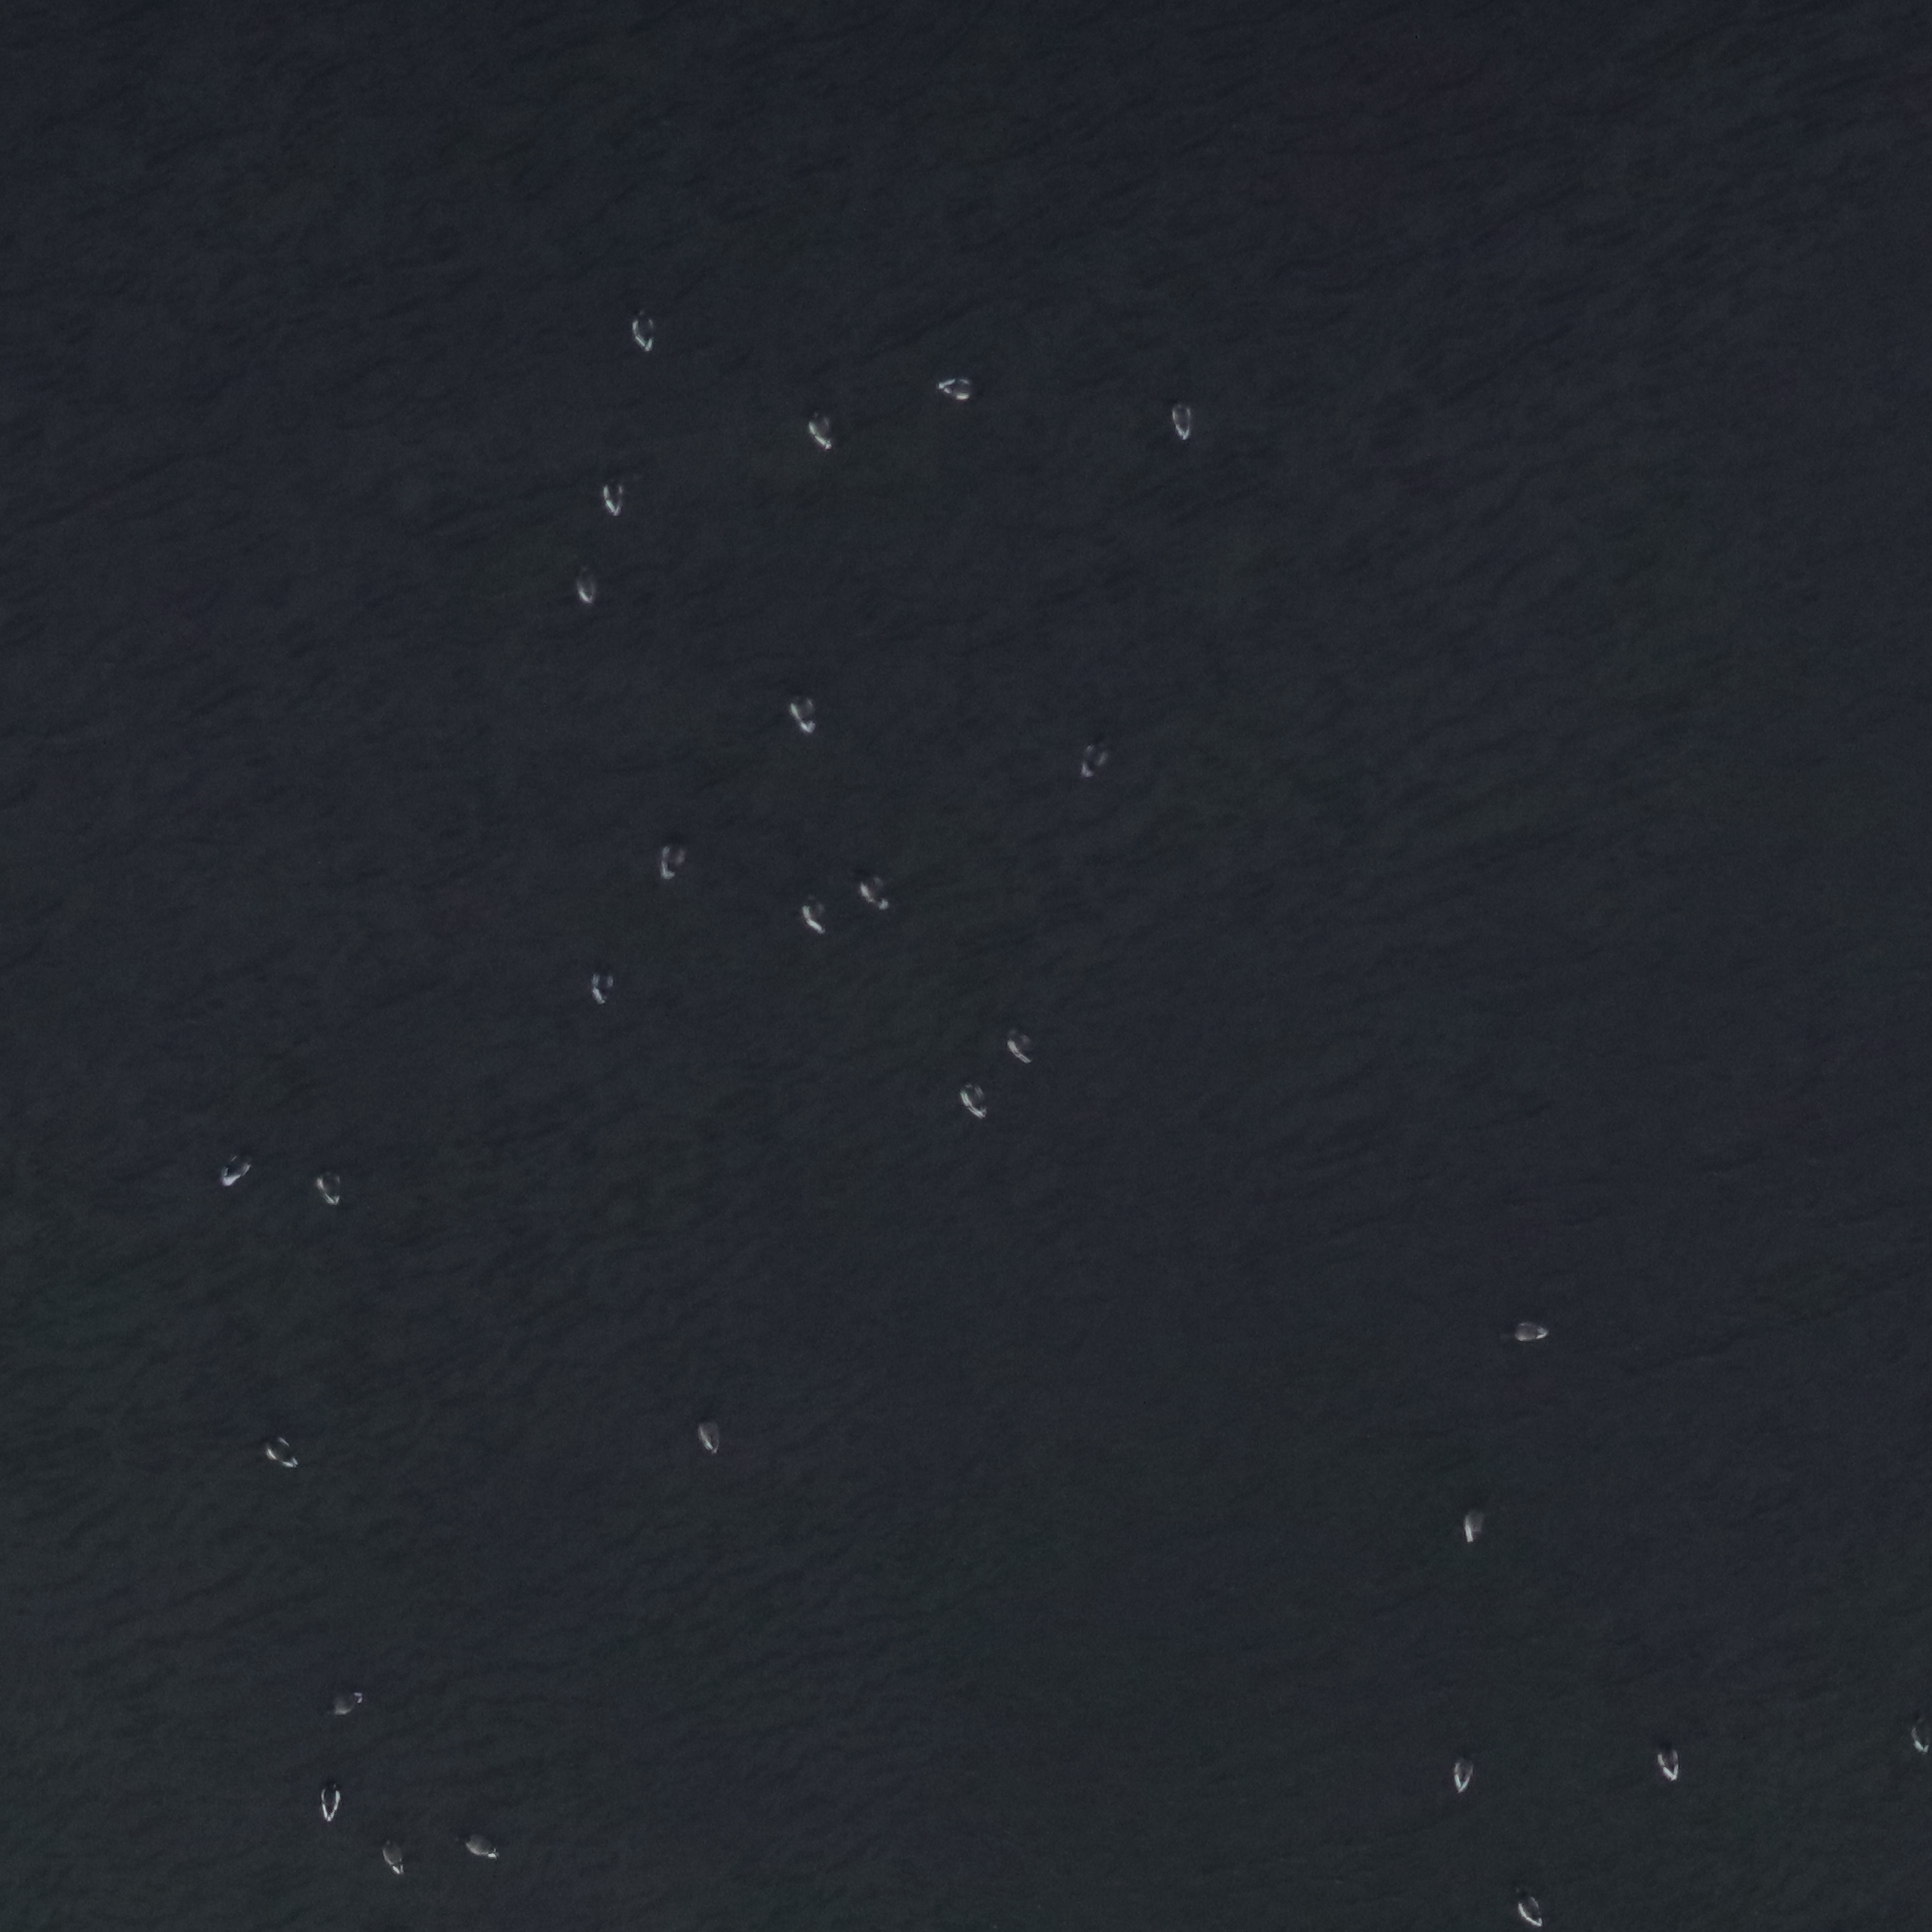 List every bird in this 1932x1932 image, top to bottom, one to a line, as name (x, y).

brant (644, 331)
brant (959, 389)
brant (1182, 420)
brant (823, 432)
brant (614, 497)
brant (585, 585)
brant (803, 714)
brant (1093, 760)
brant (673, 859)
brant (873, 890)
brant (815, 916)
brant (604, 987)
brant (1021, 1046)
brant (974, 1099)
brant (234, 1166)
brant (330, 1185)
brant (1526, 1332)
brant (712, 1433)
brant (281, 1450)
brant (1469, 1523)
brant (348, 1702)
brant (1921, 1733)
brant (1668, 1760)
brant (1462, 1771)
brant (331, 1801)
brant (481, 1845)
brant (393, 1856)
brant (1530, 1906)